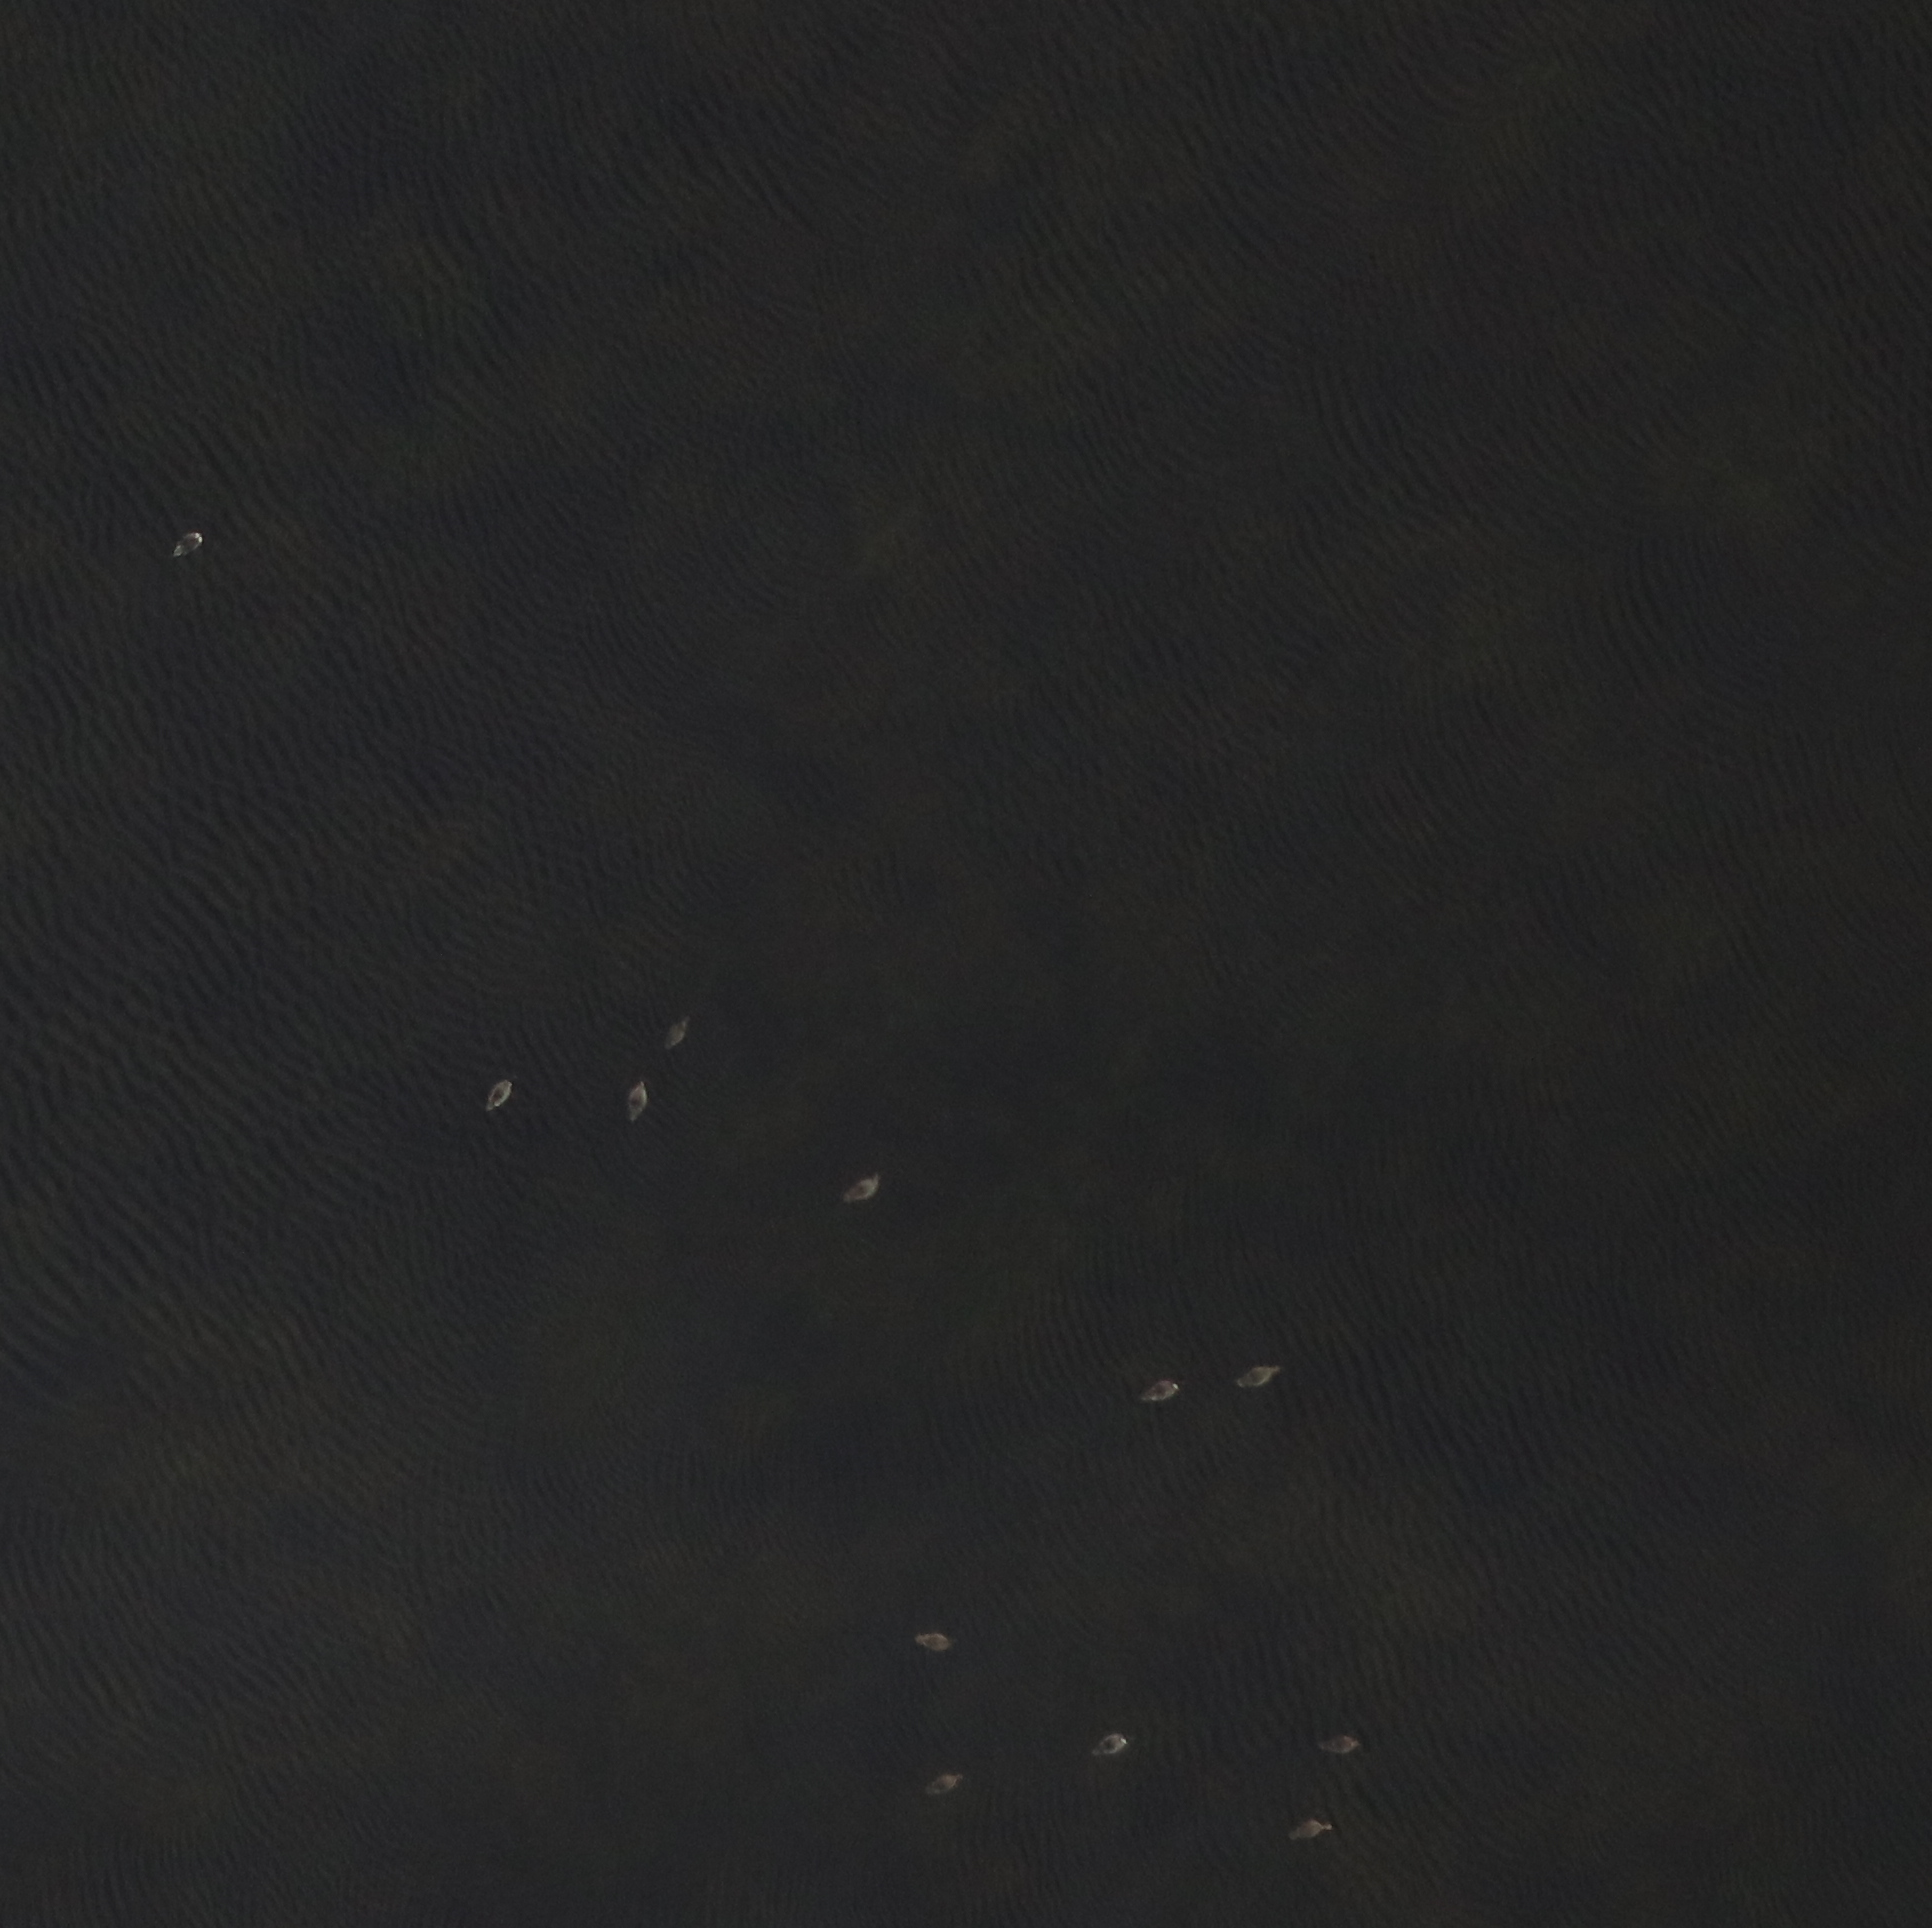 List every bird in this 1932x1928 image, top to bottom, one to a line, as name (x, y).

other bird (187, 545)
other bird (677, 1033)
other bird (499, 1092)
other bird (637, 1102)
other bird (859, 1189)
other bird (1259, 1376)
other bird (1161, 1391)
other bird (939, 1643)
other bird (1113, 1745)
other bird (1340, 1745)
other bird (941, 1785)
other bird (1307, 1830)